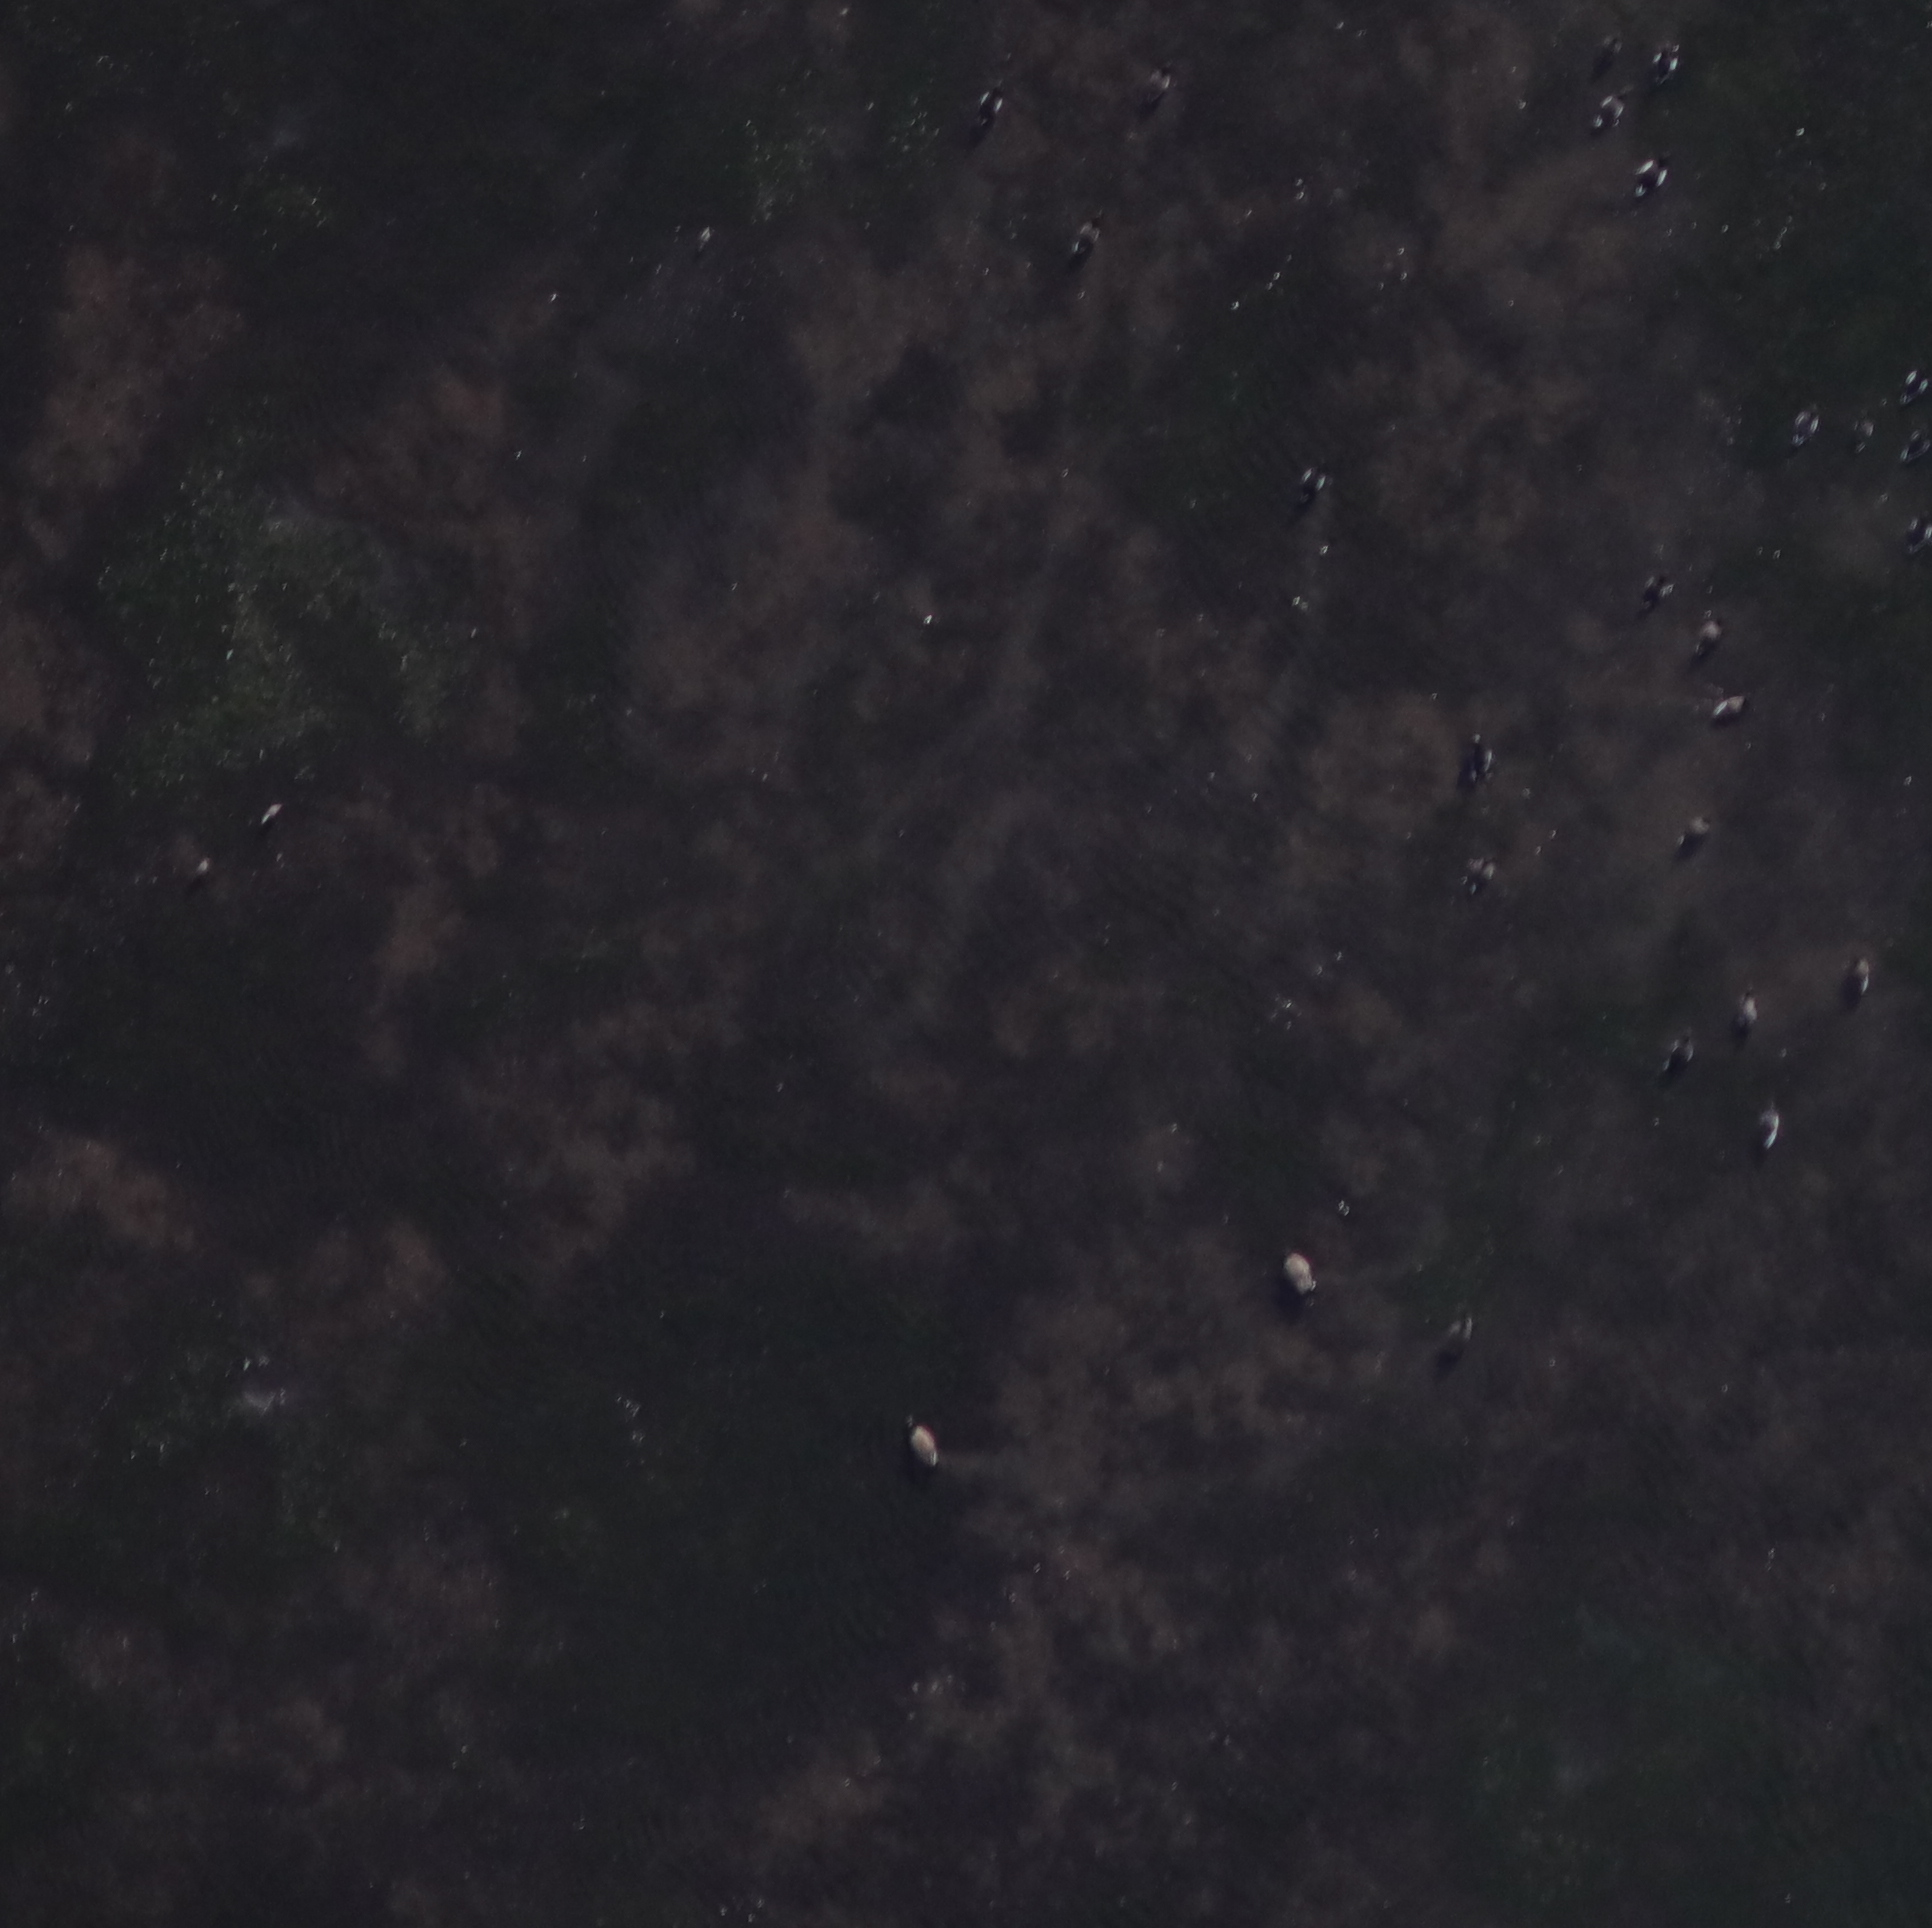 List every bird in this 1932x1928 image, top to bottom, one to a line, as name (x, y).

brant (1608, 49)
brant (1666, 62)
brant (1160, 85)
brant (993, 106)
brant (1610, 112)
brant (1650, 176)
brant (1090, 234)
brant (1915, 382)
brant (1810, 431)
brant (1863, 432)
brant (1913, 448)
brant (1314, 485)
brant (1919, 534)
brant (1661, 579)
brant (1706, 634)
brant (1728, 704)
brant (1479, 761)
brant (1702, 832)
brant (1483, 878)
brant (1859, 979)
brant (1750, 1017)
brant (1677, 1050)
brant (1768, 1126)
brant (1299, 1275)
brant (1462, 1332)
brant (925, 1444)